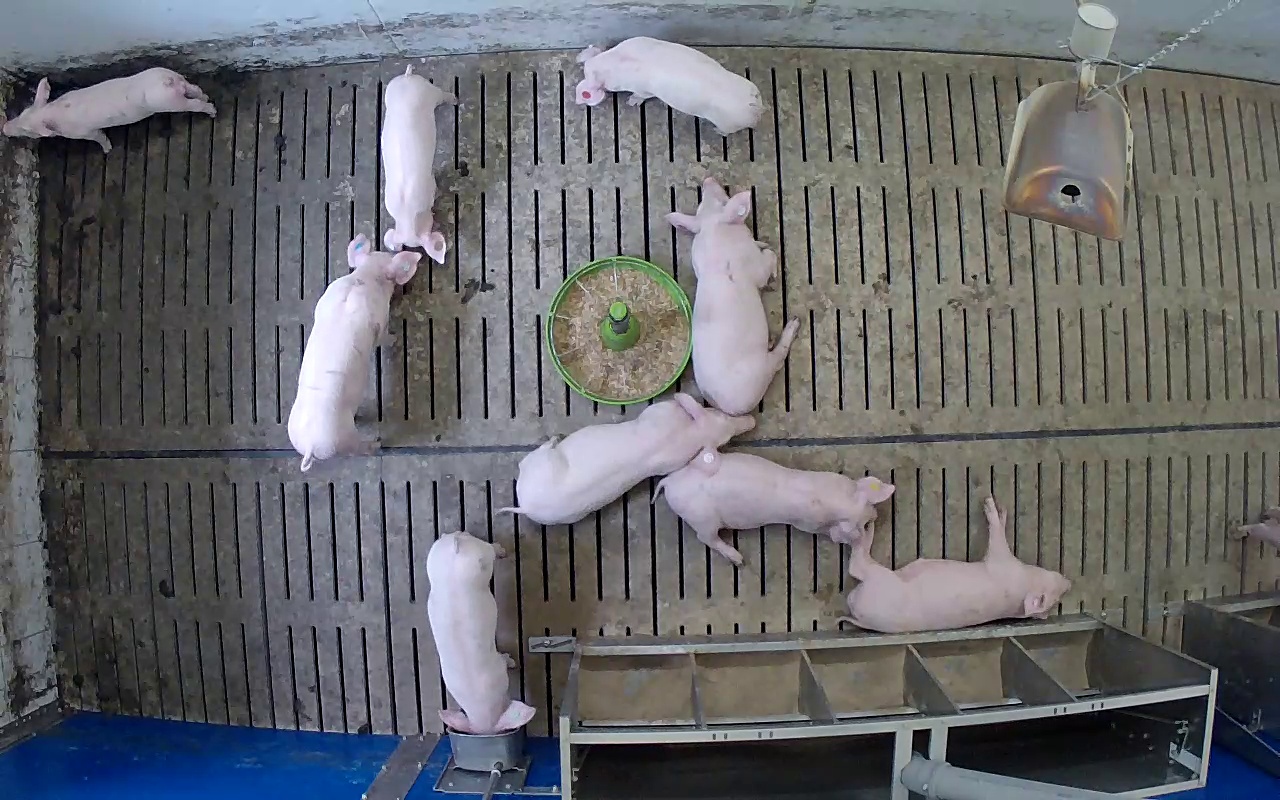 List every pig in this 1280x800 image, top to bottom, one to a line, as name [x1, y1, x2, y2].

pig [575, 35, 765, 139]
pig [380, 65, 457, 265]
pig [3, 67, 219, 153]
pig [663, 178, 803, 418]
pig [288, 230, 423, 473]
pig [494, 392, 755, 525]
pig [649, 452, 895, 565]
pig [837, 497, 1073, 636]
pig [425, 531, 536, 735]